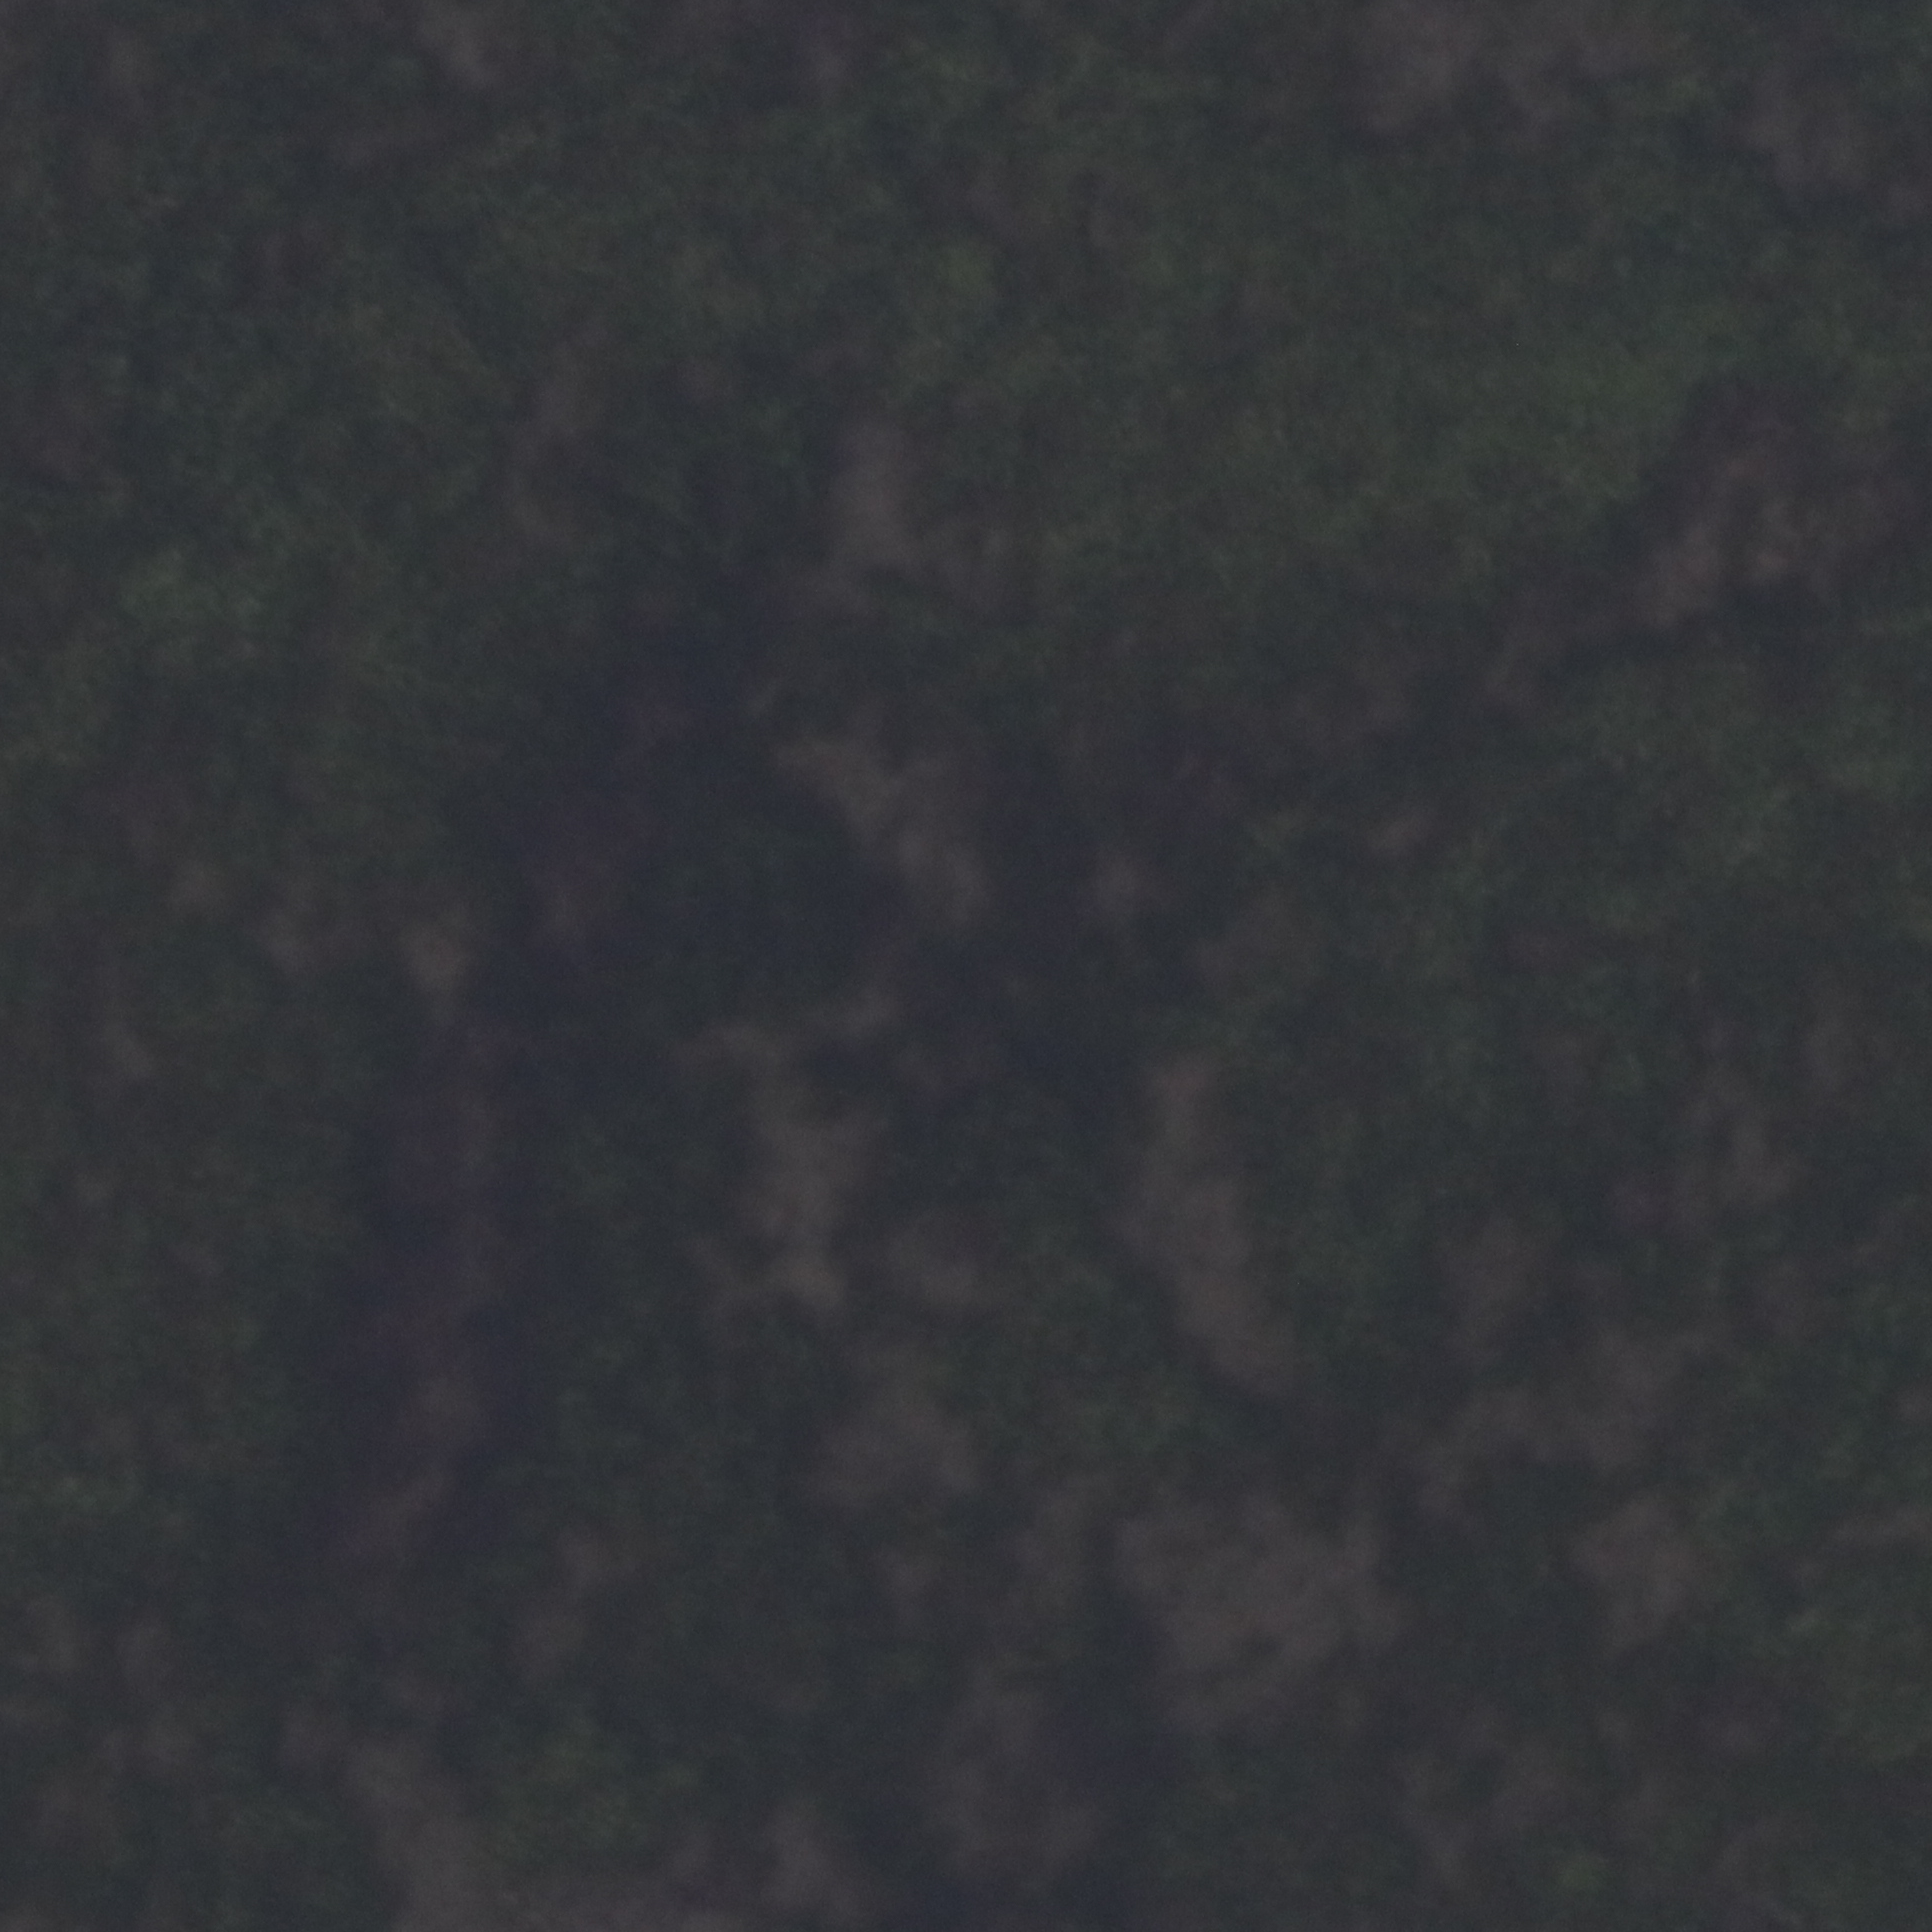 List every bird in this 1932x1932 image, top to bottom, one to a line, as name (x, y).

None